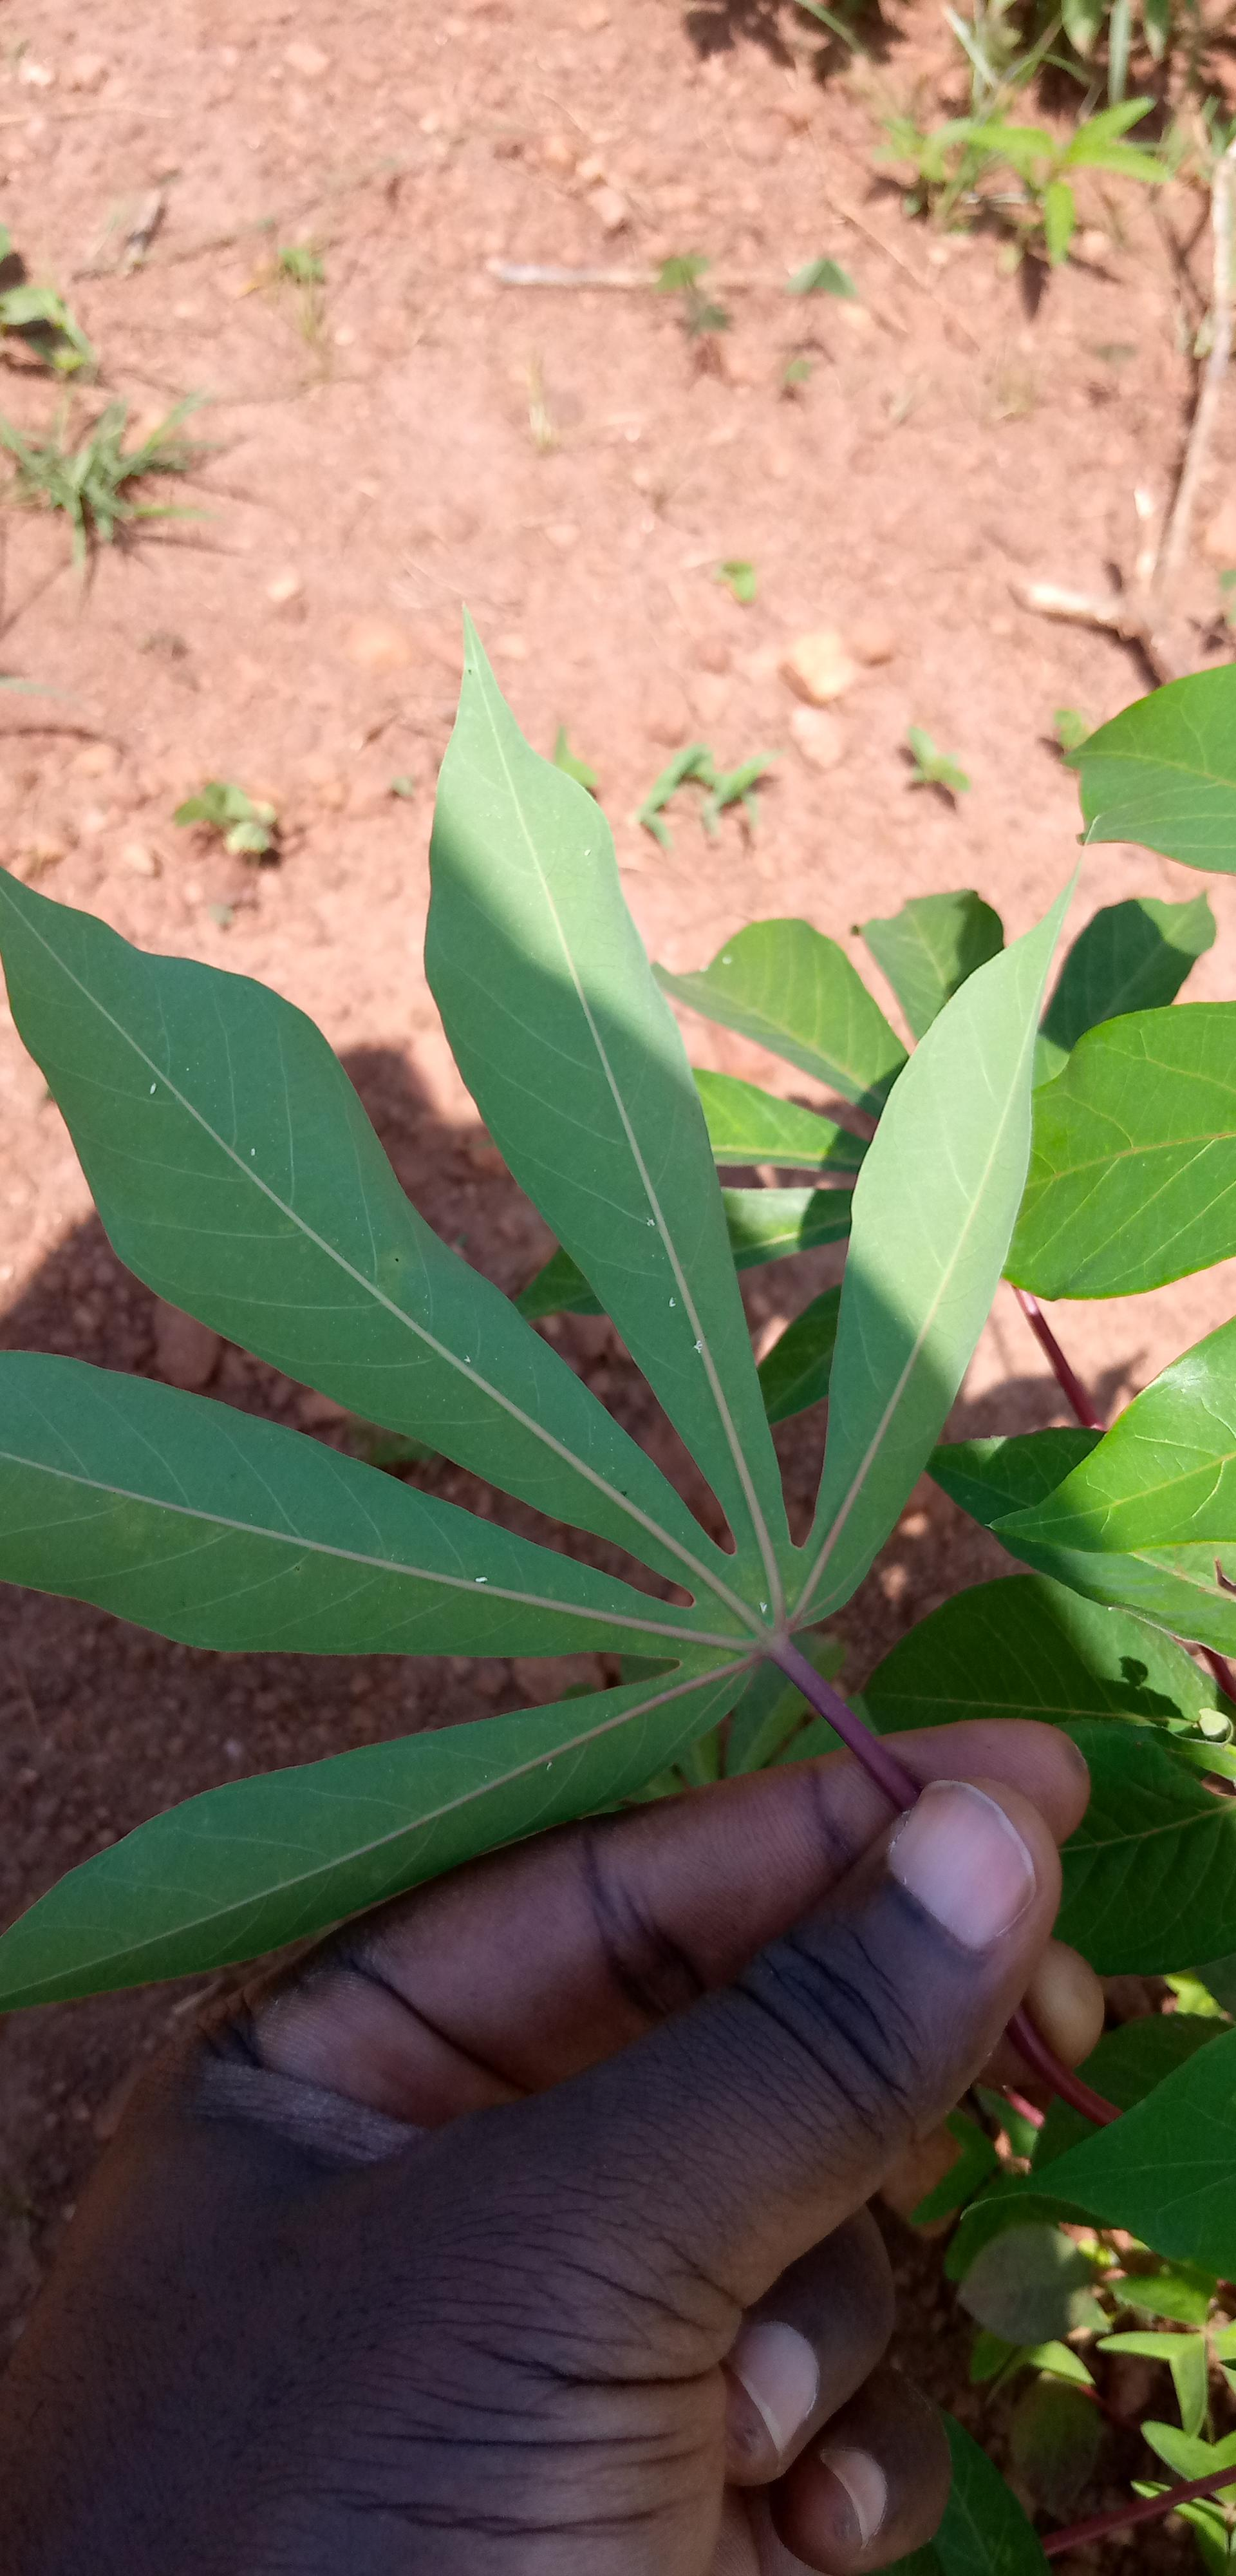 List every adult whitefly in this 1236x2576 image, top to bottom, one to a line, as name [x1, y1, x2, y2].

whitefly [129, 1067, 166, 1102]
whitefly [238, 1140, 272, 1170]
whitefly [629, 1211, 664, 1243]
whitefly [657, 1286, 690, 1316]
whitefly [683, 1328, 721, 1363]
whitefly [458, 1340, 483, 1380]
whitefly [460, 1563, 500, 1603]
whitefly [753, 1595, 777, 1627]
whitefly [537, 1749, 557, 1783]